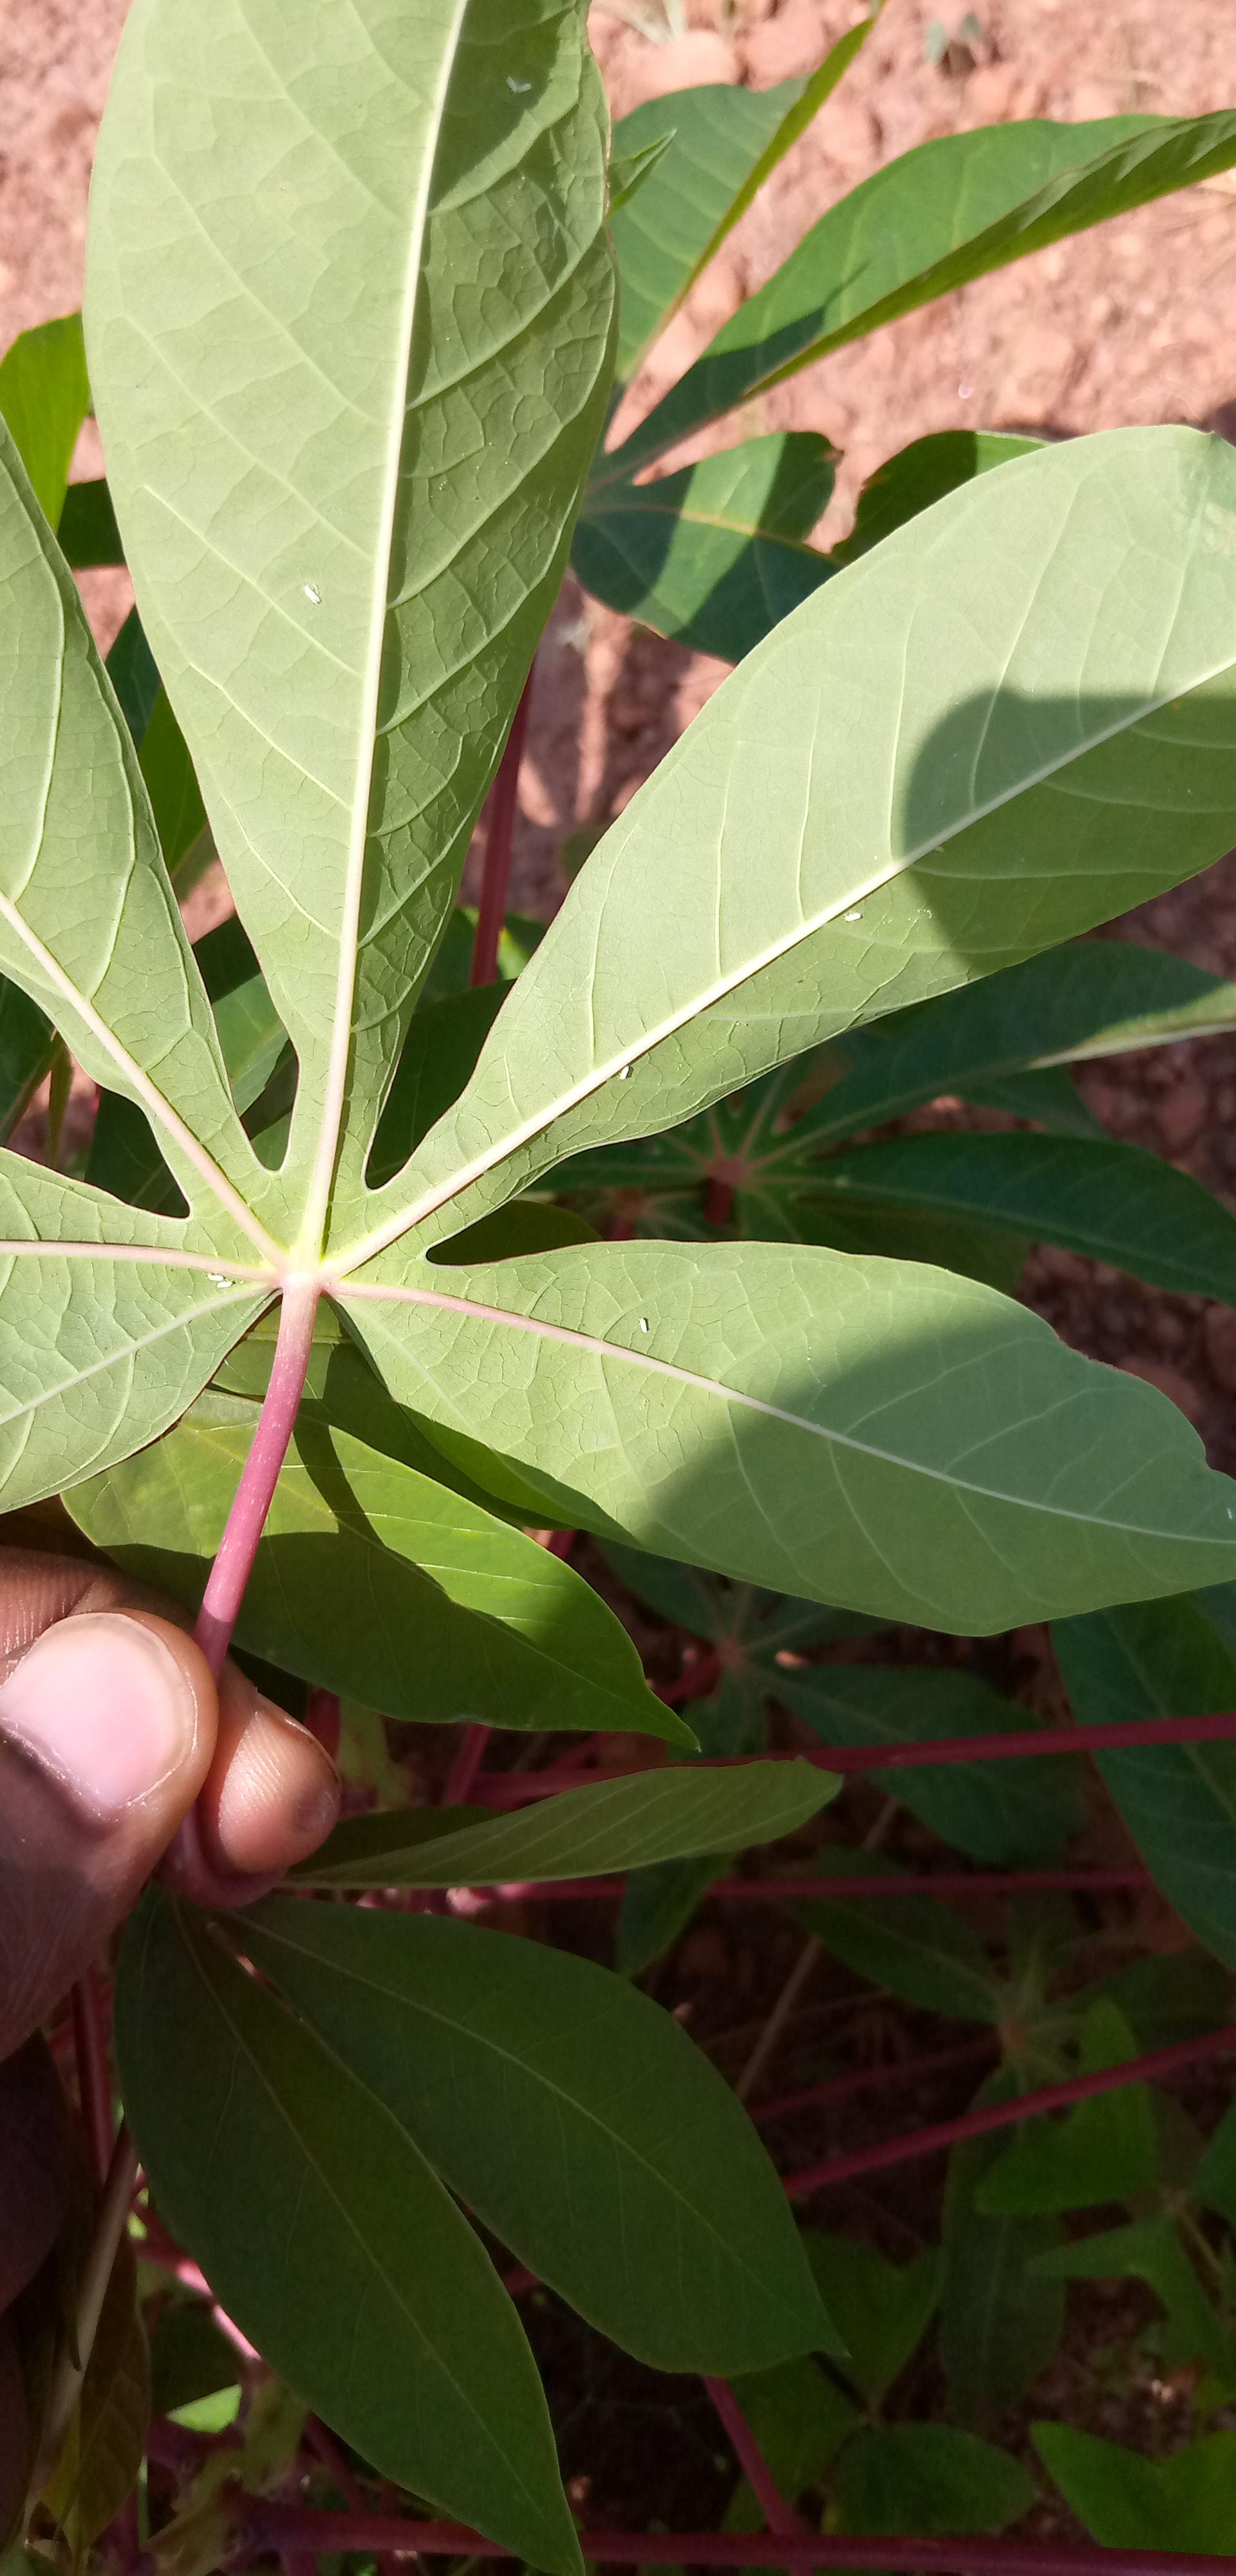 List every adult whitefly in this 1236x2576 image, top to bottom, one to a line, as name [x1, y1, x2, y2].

whitefly [496, 62, 536, 106]
whitefly [295, 576, 333, 611]
whitefly [839, 902, 866, 931]
whitefly [610, 1062, 639, 1085]
whitefly [185, 1251, 247, 1310]
whitefly [200, 1265, 238, 1299]
whitefly [635, 1309, 659, 1340]